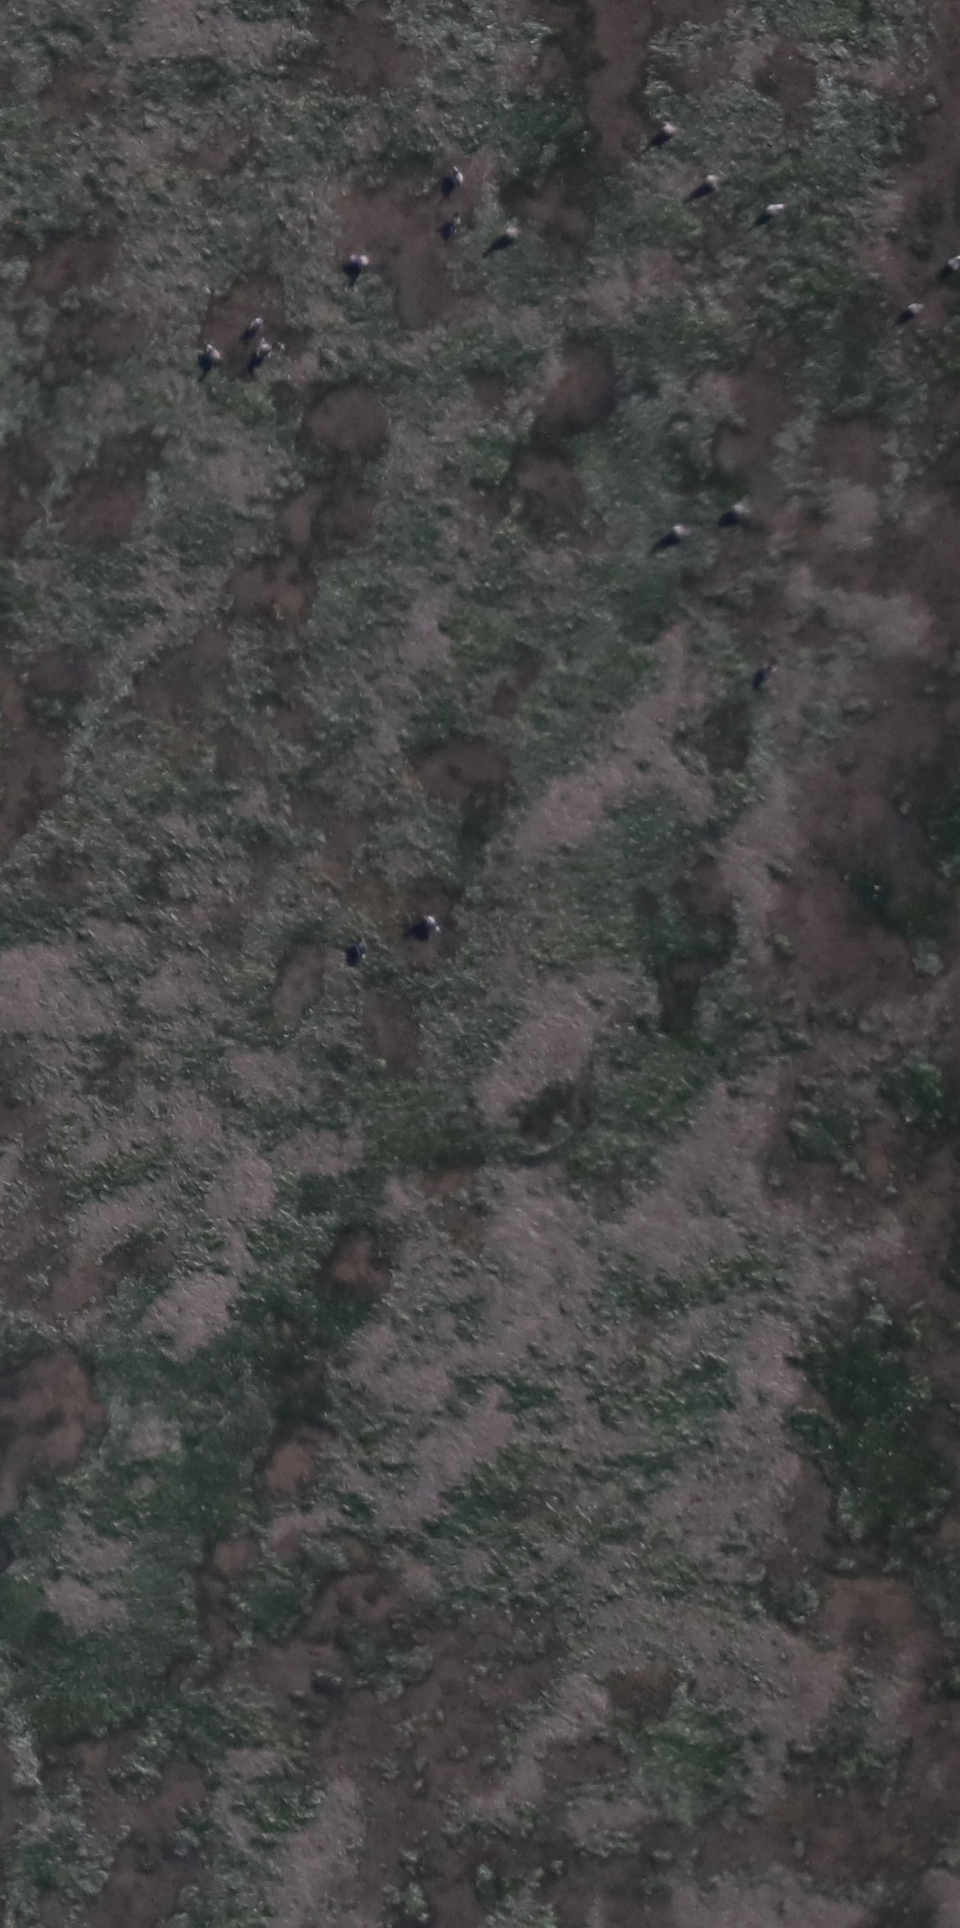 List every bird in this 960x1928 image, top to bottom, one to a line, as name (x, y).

Canada goose (669, 128)
brant (457, 179)
Canada goose (712, 182)
brant (771, 209)
brant (456, 223)
Canada goose (512, 235)
brant (361, 260)
brant (955, 262)
brant (915, 311)
brant (257, 325)
brant (264, 349)
brant (215, 354)
Canada goose (738, 511)
Canada goose (681, 529)
brant (769, 670)
brant (430, 923)
brant (361, 949)